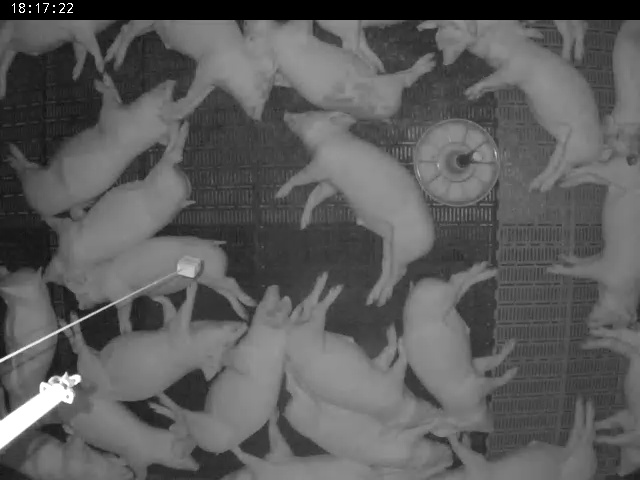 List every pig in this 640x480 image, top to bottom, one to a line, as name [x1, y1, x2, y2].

pig [2, 19, 117, 99]
pig [415, 19, 588, 68]
pig [242, 20, 437, 123]
pig [315, 20, 409, 75]
pig [596, 20, 639, 164]
pig [105, 21, 293, 123]
pig [462, 22, 604, 195]
pig [6, 73, 177, 217]
pig [274, 110, 435, 306]
pig [42, 119, 197, 285]
pig [546, 157, 638, 329]
pig [63, 236, 257, 335]
pig [402, 262, 519, 438]
pig [0, 265, 58, 429]
pig [284, 270, 442, 443]
pig [59, 281, 250, 402]
pig [148, 284, 293, 457]
pig [580, 327, 639, 478]
pig [281, 360, 451, 475]
pig [0, 388, 136, 478]
pig [57, 388, 199, 479]
pig [425, 394, 599, 479]
pig [222, 406, 445, 479]